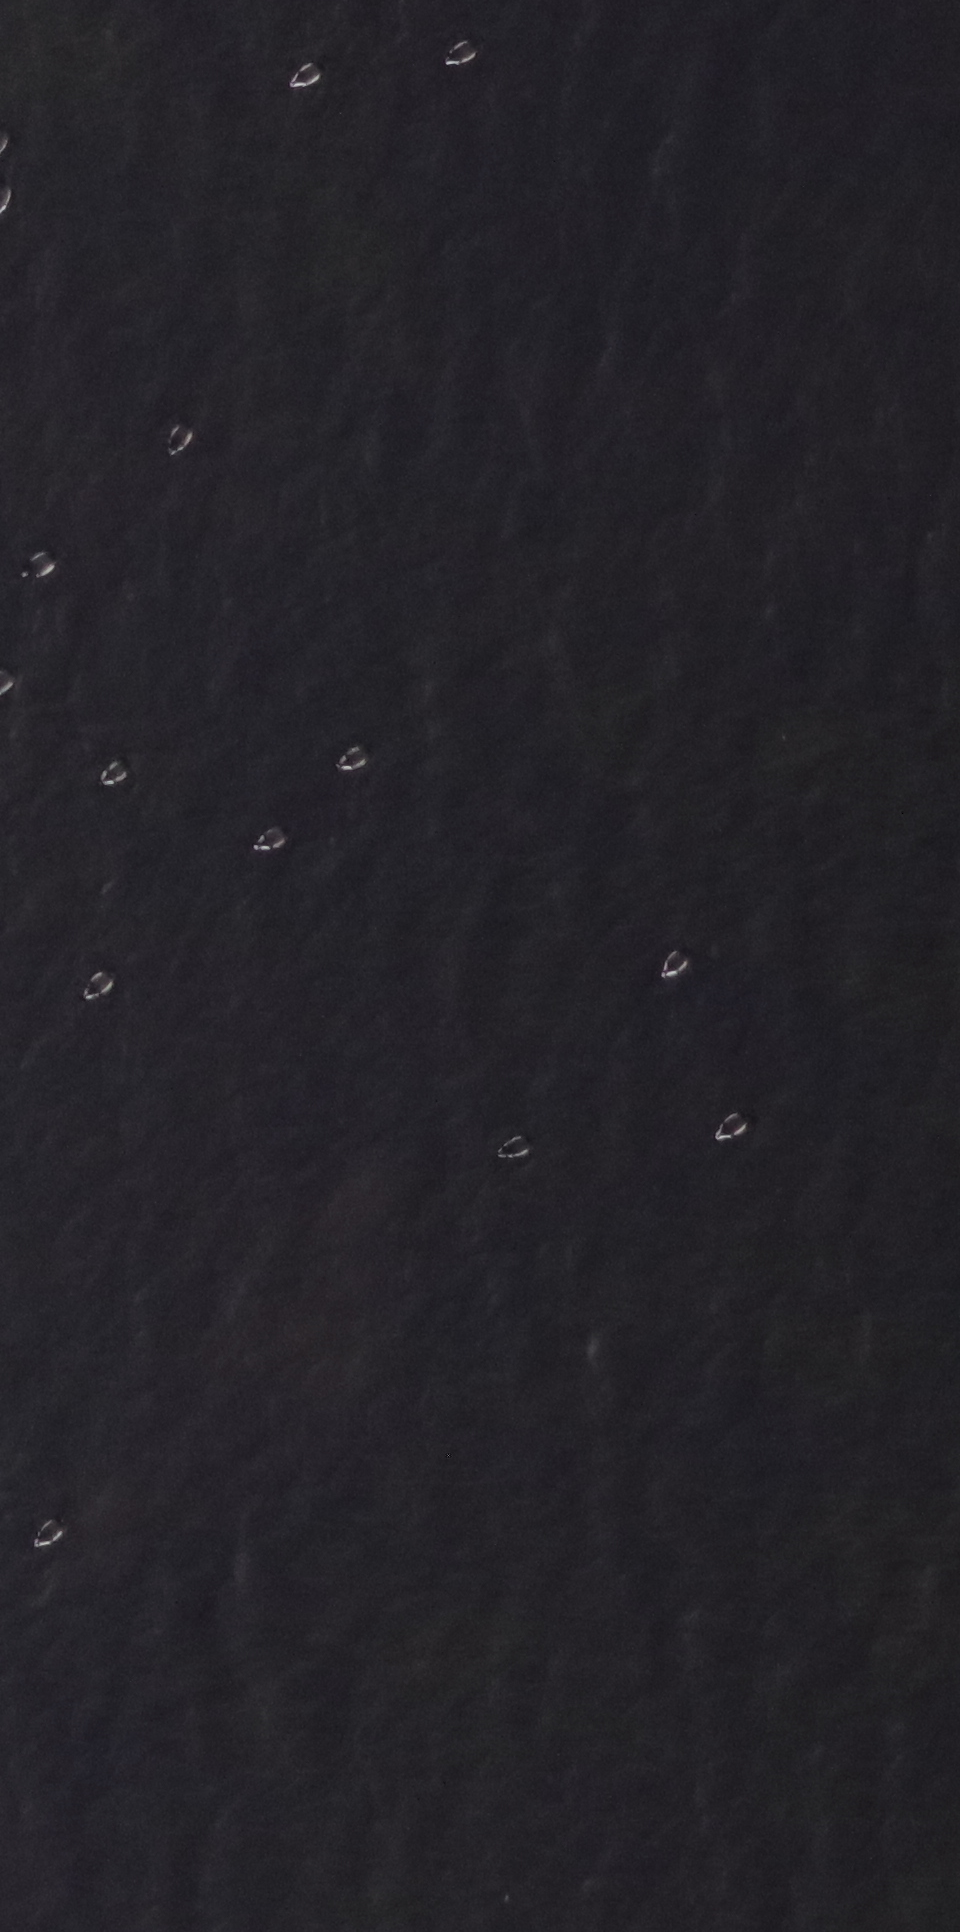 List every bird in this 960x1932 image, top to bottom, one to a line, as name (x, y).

brant (461, 52)
brant (308, 75)
brant (0, 197)
brant (180, 437)
brant (40, 563)
brant (0, 681)
brant (354, 757)
brant (115, 771)
brant (272, 838)
brant (673, 962)
brant (99, 984)
brant (731, 1127)
brant (516, 1147)
brant (48, 1532)